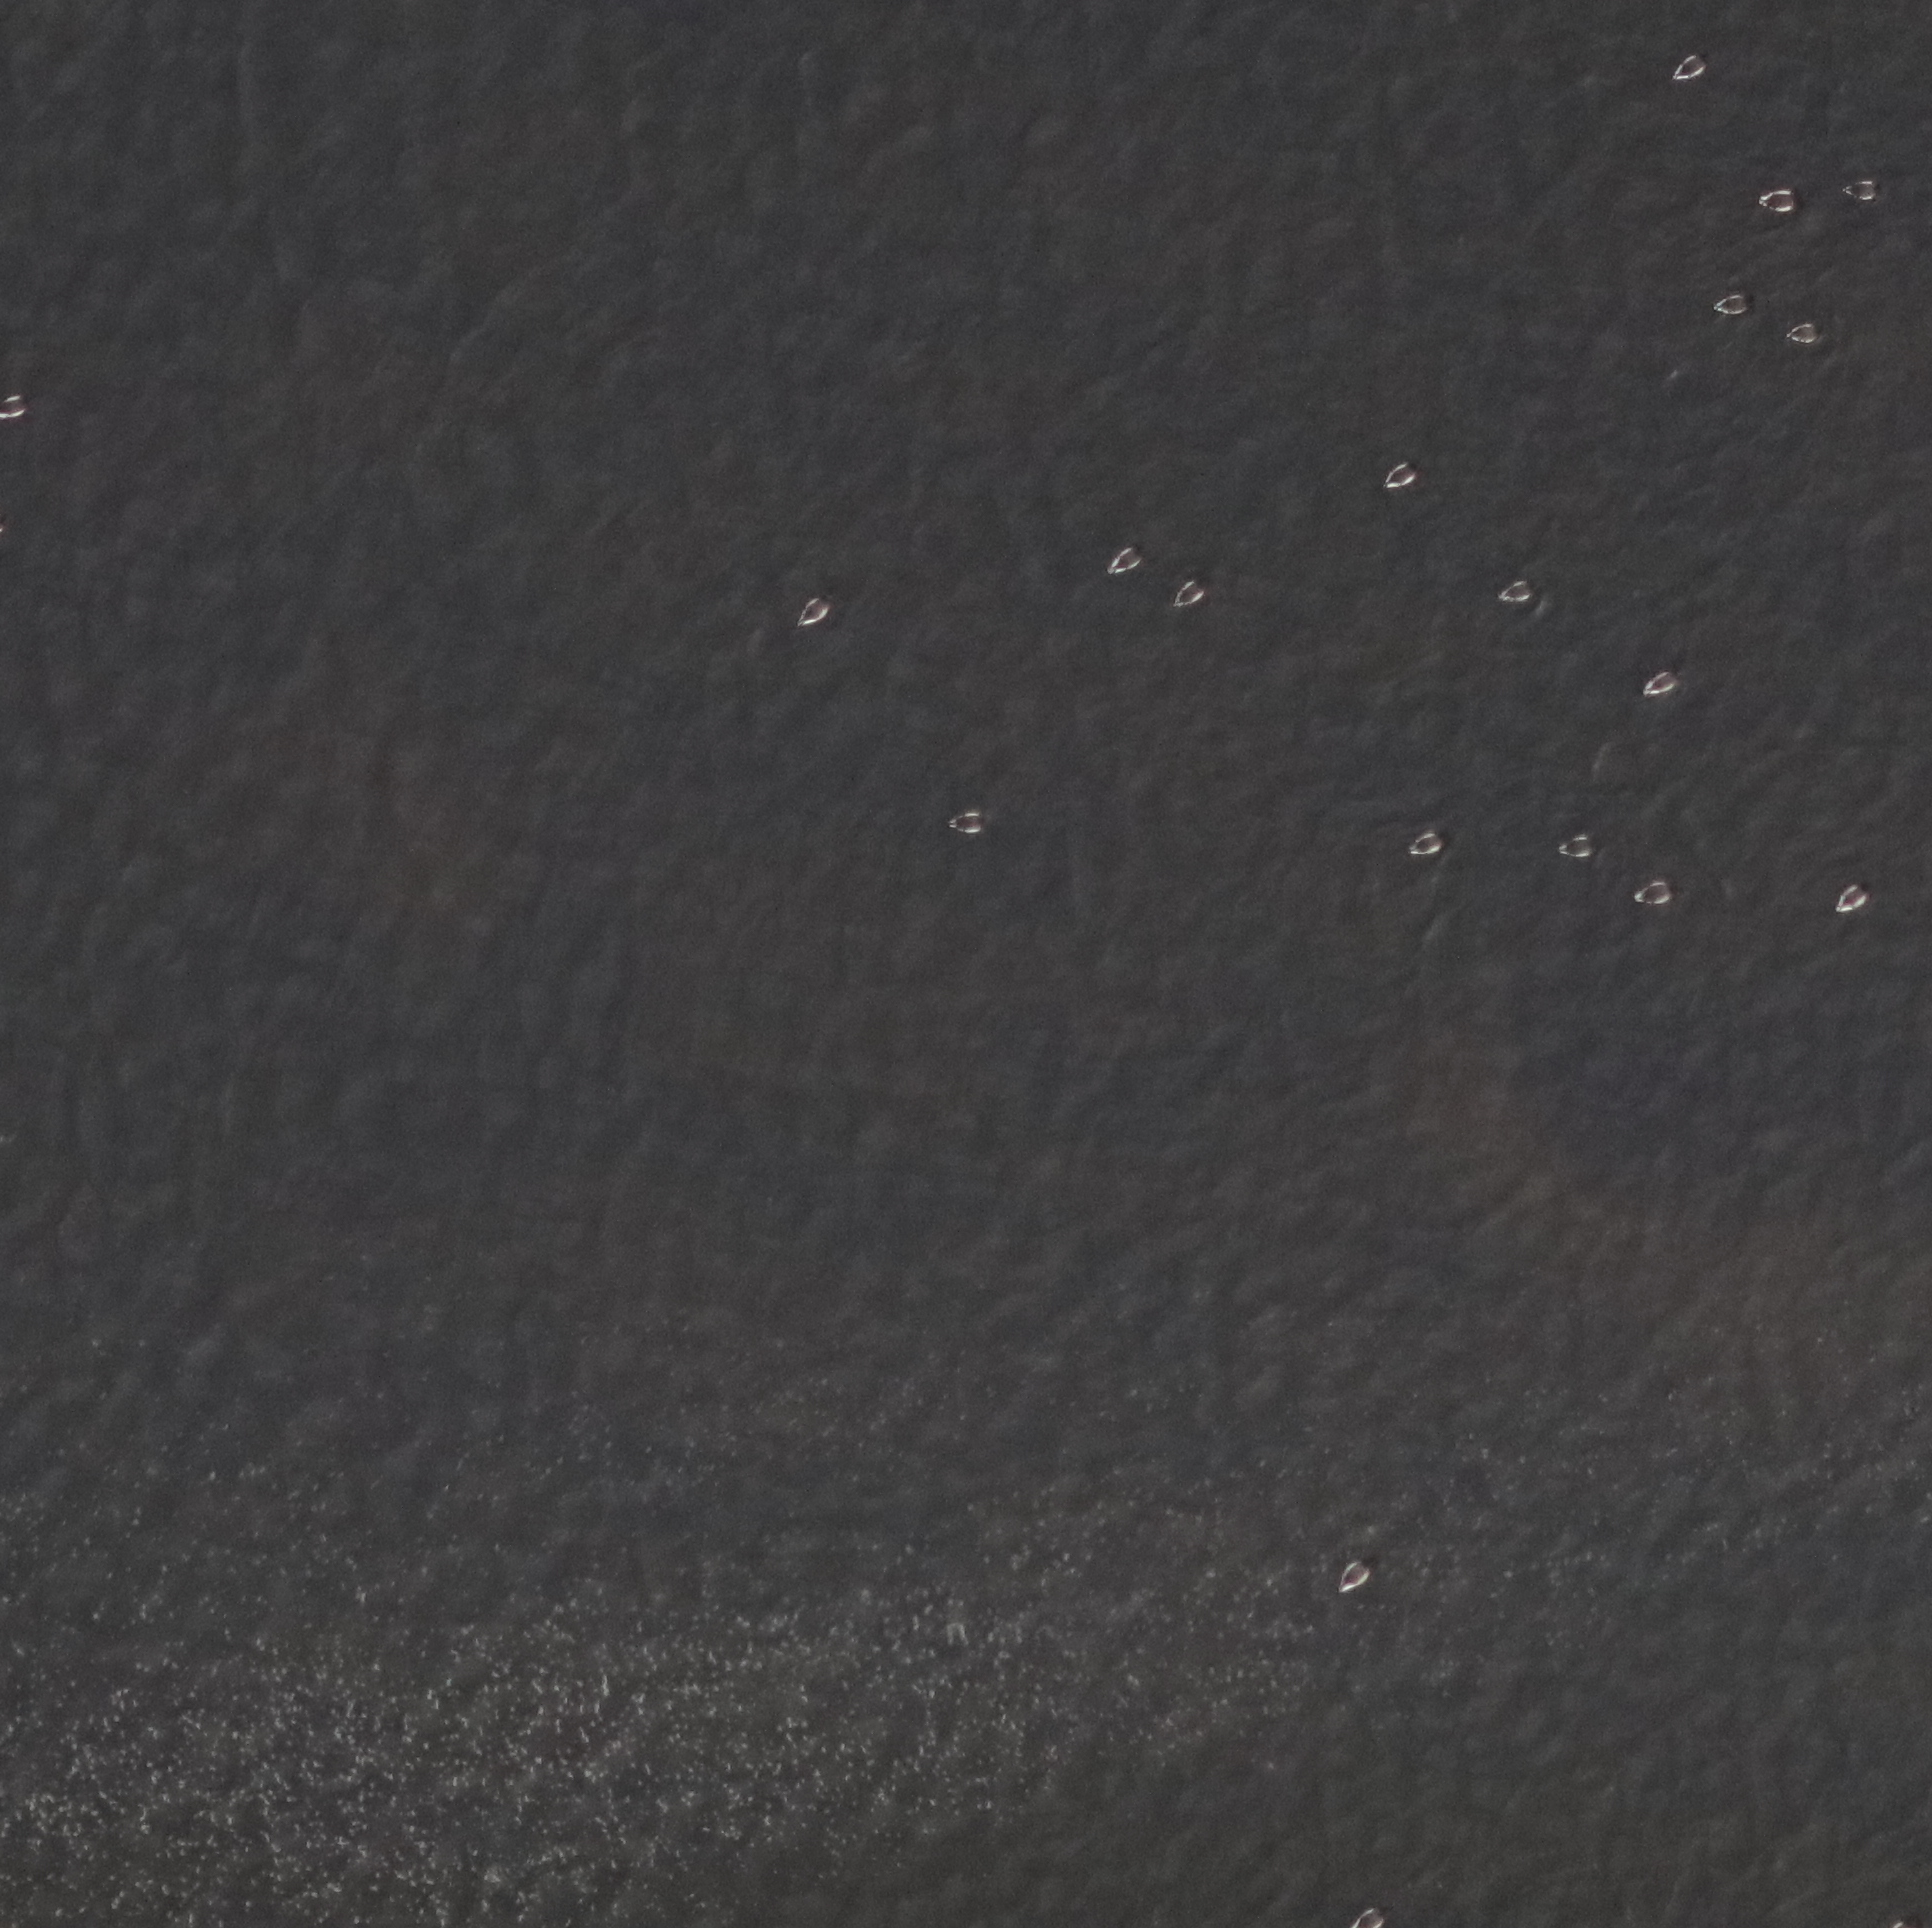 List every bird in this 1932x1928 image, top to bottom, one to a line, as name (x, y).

brant (1691, 65)
brant (1863, 190)
brant (1778, 201)
brant (1736, 304)
brant (1805, 332)
brant (11, 405)
brant (1401, 474)
brant (1127, 559)
brant (1188, 591)
brant (1519, 592)
brant (816, 608)
brant (1662, 682)
brant (970, 822)
brant (1427, 840)
brant (1578, 846)
brant (1655, 893)
brant (1852, 897)
brant (1355, 1574)
brant (1370, 1923)